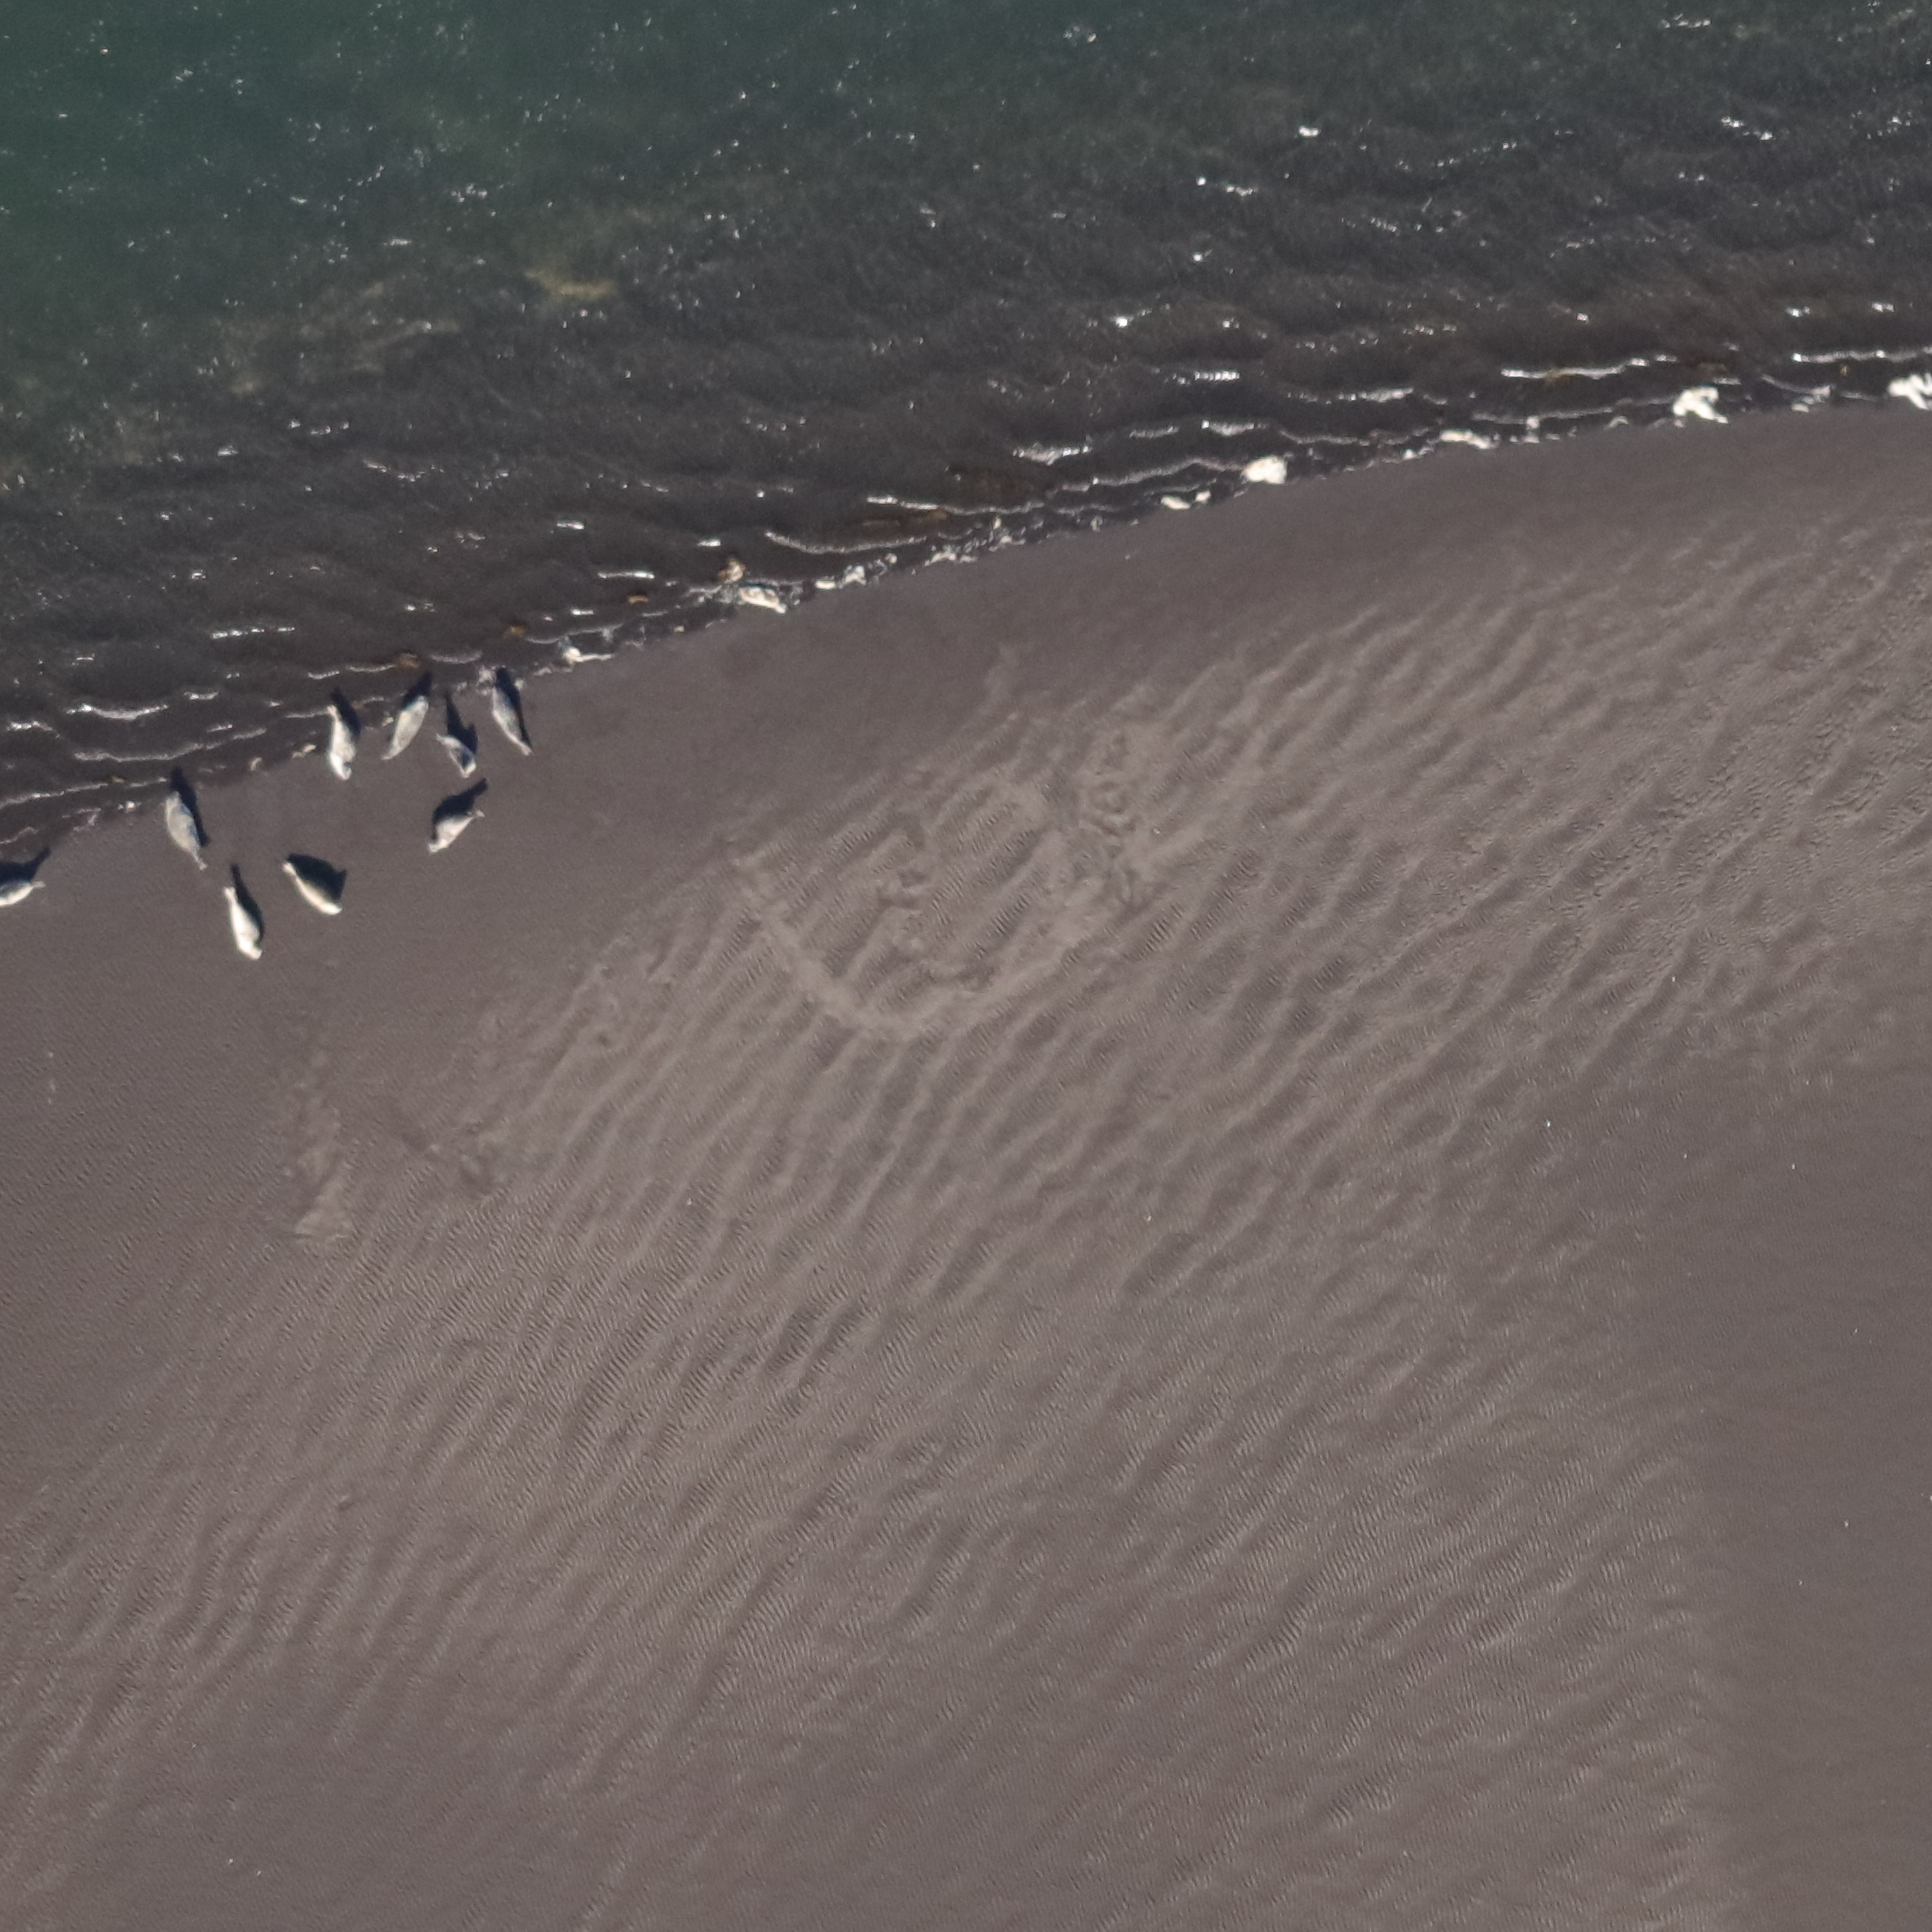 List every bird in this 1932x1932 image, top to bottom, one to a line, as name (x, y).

None